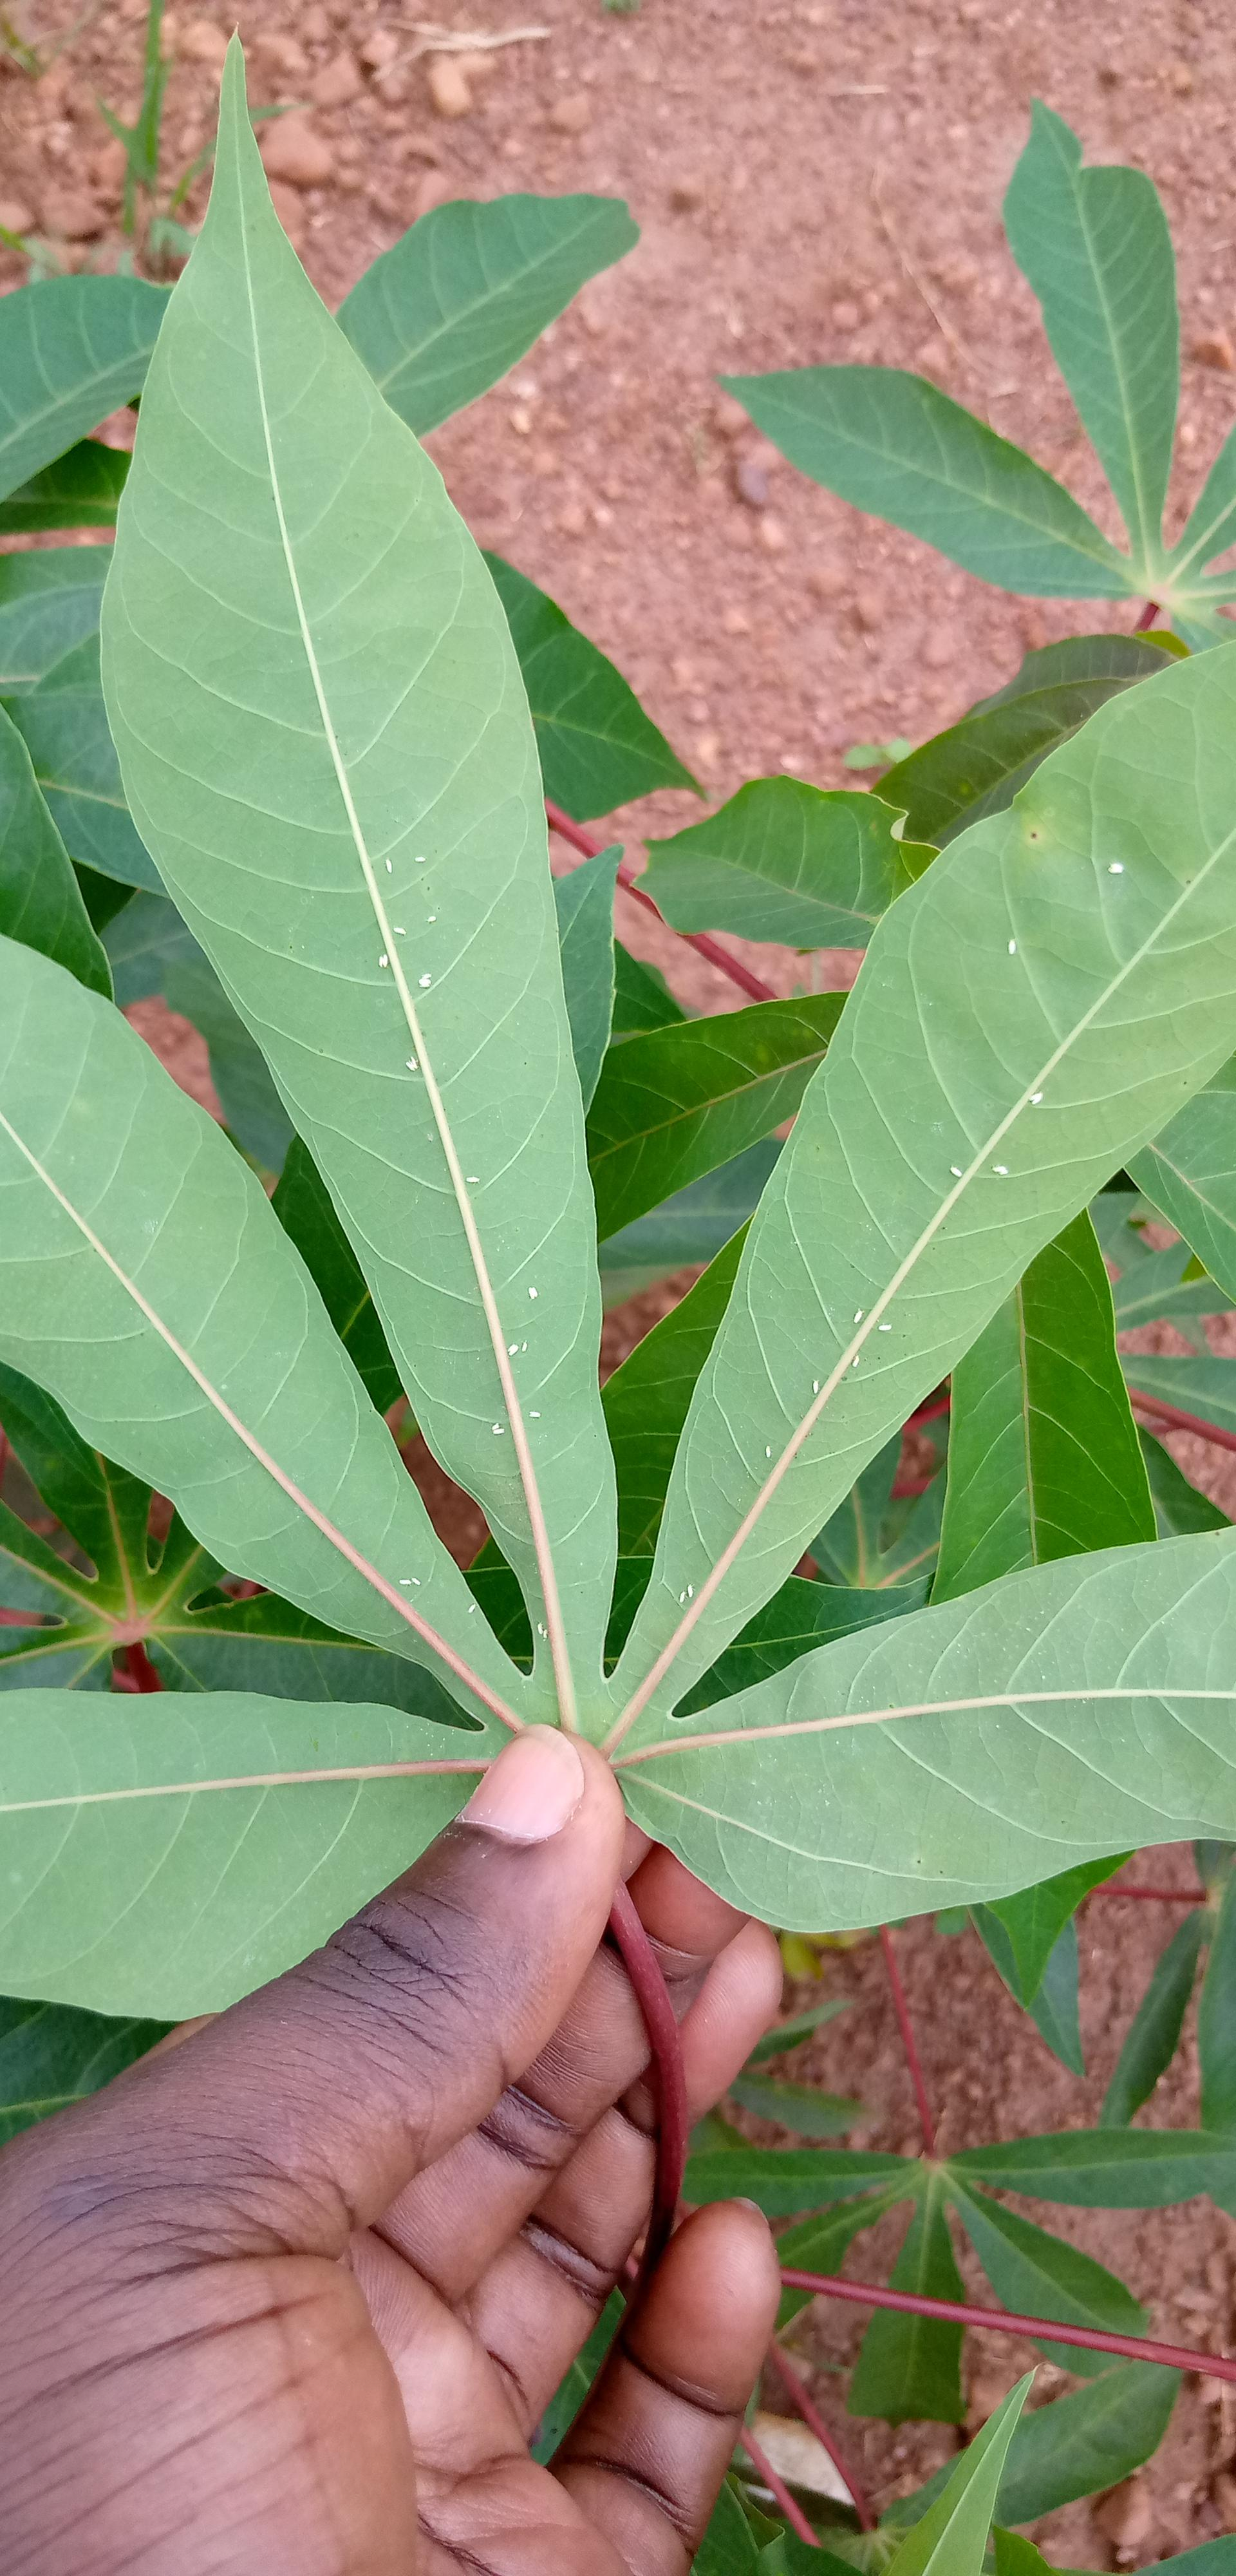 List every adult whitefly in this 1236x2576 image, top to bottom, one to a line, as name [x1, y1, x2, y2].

whitefly [413, 855, 426, 864]
whitefly [385, 858, 394, 875]
whitefly [1108, 860, 1124, 868]
whitefly [1107, 867, 1123, 876]
whitefly [426, 914, 436, 924]
whitefly [392, 926, 407, 935]
whitefly [1006, 938, 1016, 956]
whitefly [382, 953, 389, 970]
whitefly [377, 954, 382, 969]
whitefly [420, 971, 432, 979]
whitefly [417, 978, 431, 983]
whitefly [417, 983, 432, 989]
whitefly [409, 1054, 418, 1070]
whitefly [406, 1060, 414, 1071]
whitefly [1027, 1089, 1044, 1105]
whitefly [948, 1164, 964, 1179]
whitefly [991, 1164, 1009, 1177]
whitefly [464, 1175, 480, 1186]
whitefly [527, 1285, 533, 1300]
whitefly [531, 1285, 539, 1299]
whitefly [852, 1309, 865, 1323]
whitefly [876, 1323, 892, 1331]
whitefly [520, 1340, 527, 1352]
whitefly [507, 1342, 519, 1357]
whitefly [850, 1355, 861, 1367]
whitefly [811, 1378, 820, 1394]
whitefly [528, 1410, 541, 1419]
whitefly [489, 1422, 500, 1430]
whitefly [492, 1427, 506, 1436]
whitefly [764, 1444, 772, 1459]
whitefly [411, 1576, 420, 1586]
whitefly [397, 1577, 411, 1586]
whitefly [686, 1583, 693, 1599]
whitefly [678, 1589, 686, 1604]
whitefly [467, 1602, 477, 1615]
whitefly [536, 1620, 543, 1636]